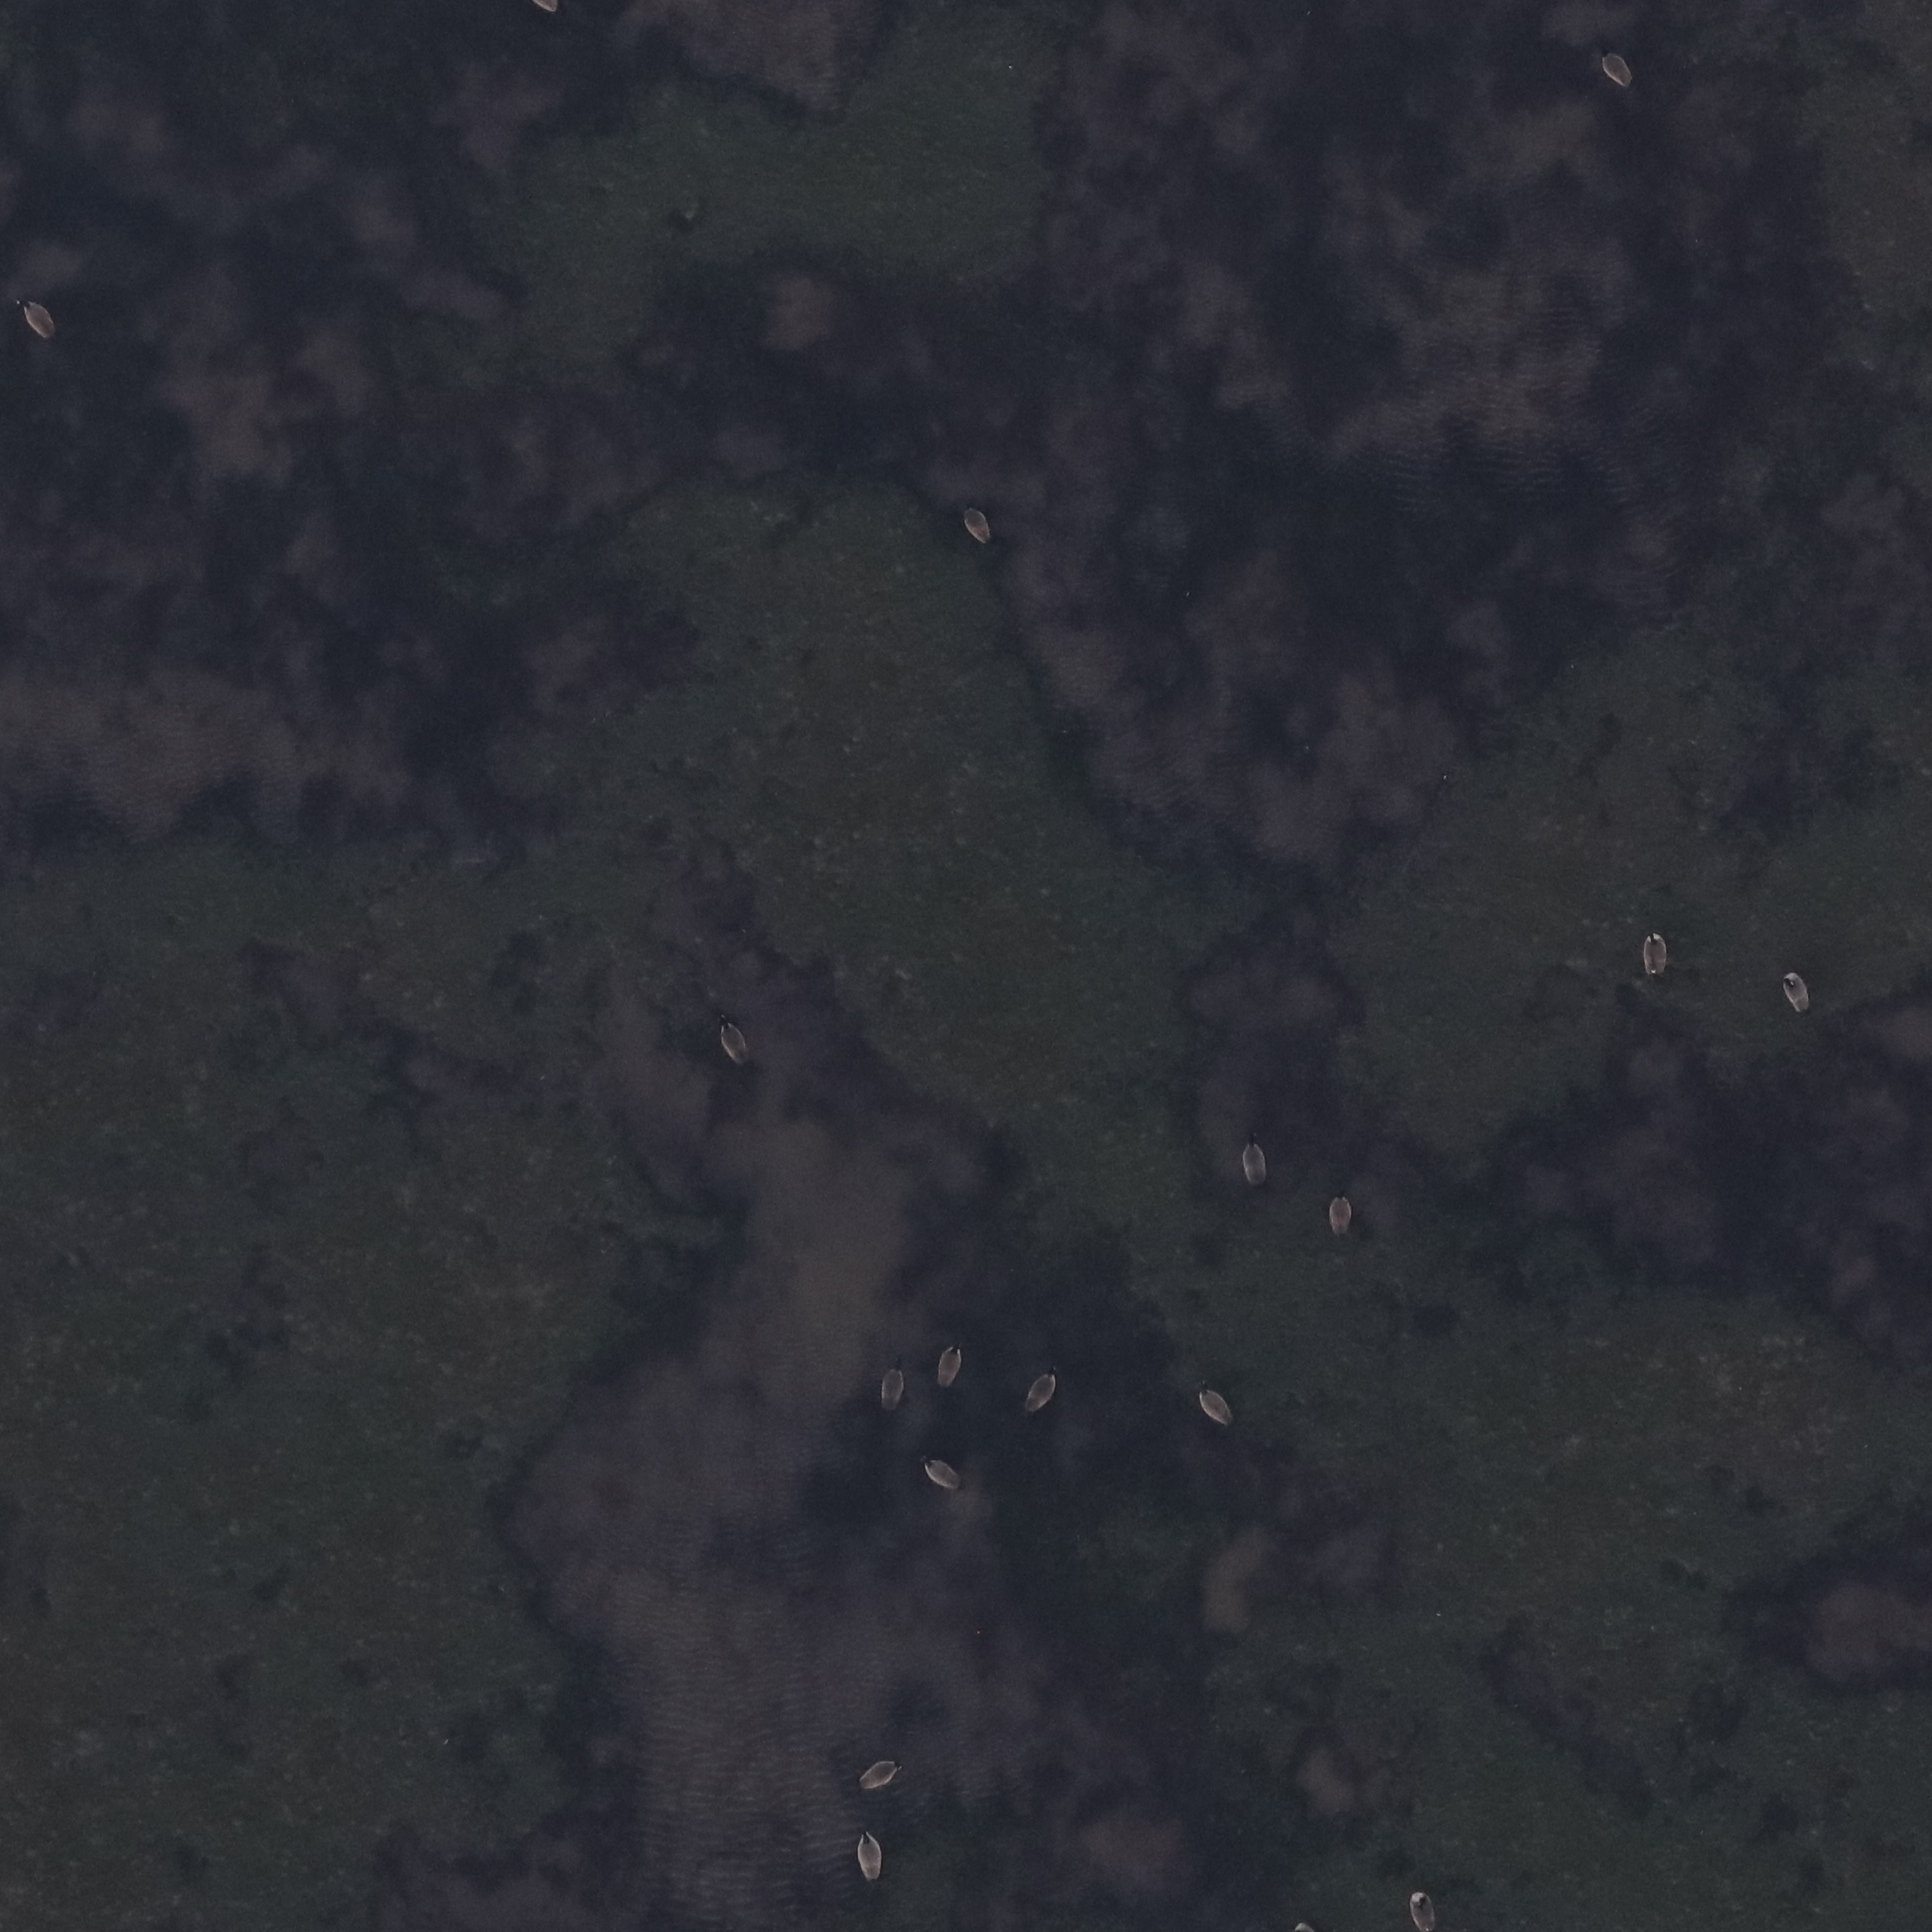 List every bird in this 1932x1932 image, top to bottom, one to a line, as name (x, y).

Canada goose (1615, 68)
Canada goose (38, 319)
Canada goose (977, 524)
Canada goose (1655, 955)
Canada goose (1798, 993)
Canada goose (734, 1042)
Canada goose (1253, 1162)
Canada goose (1339, 1215)
Canada goose (949, 1370)
Canada goose (893, 1388)
Canada goose (1042, 1391)
Canada goose (1215, 1406)
Canada goose (943, 1473)
Canada goose (878, 1775)
Canada goose (871, 1855)
Canada goose (1423, 1913)